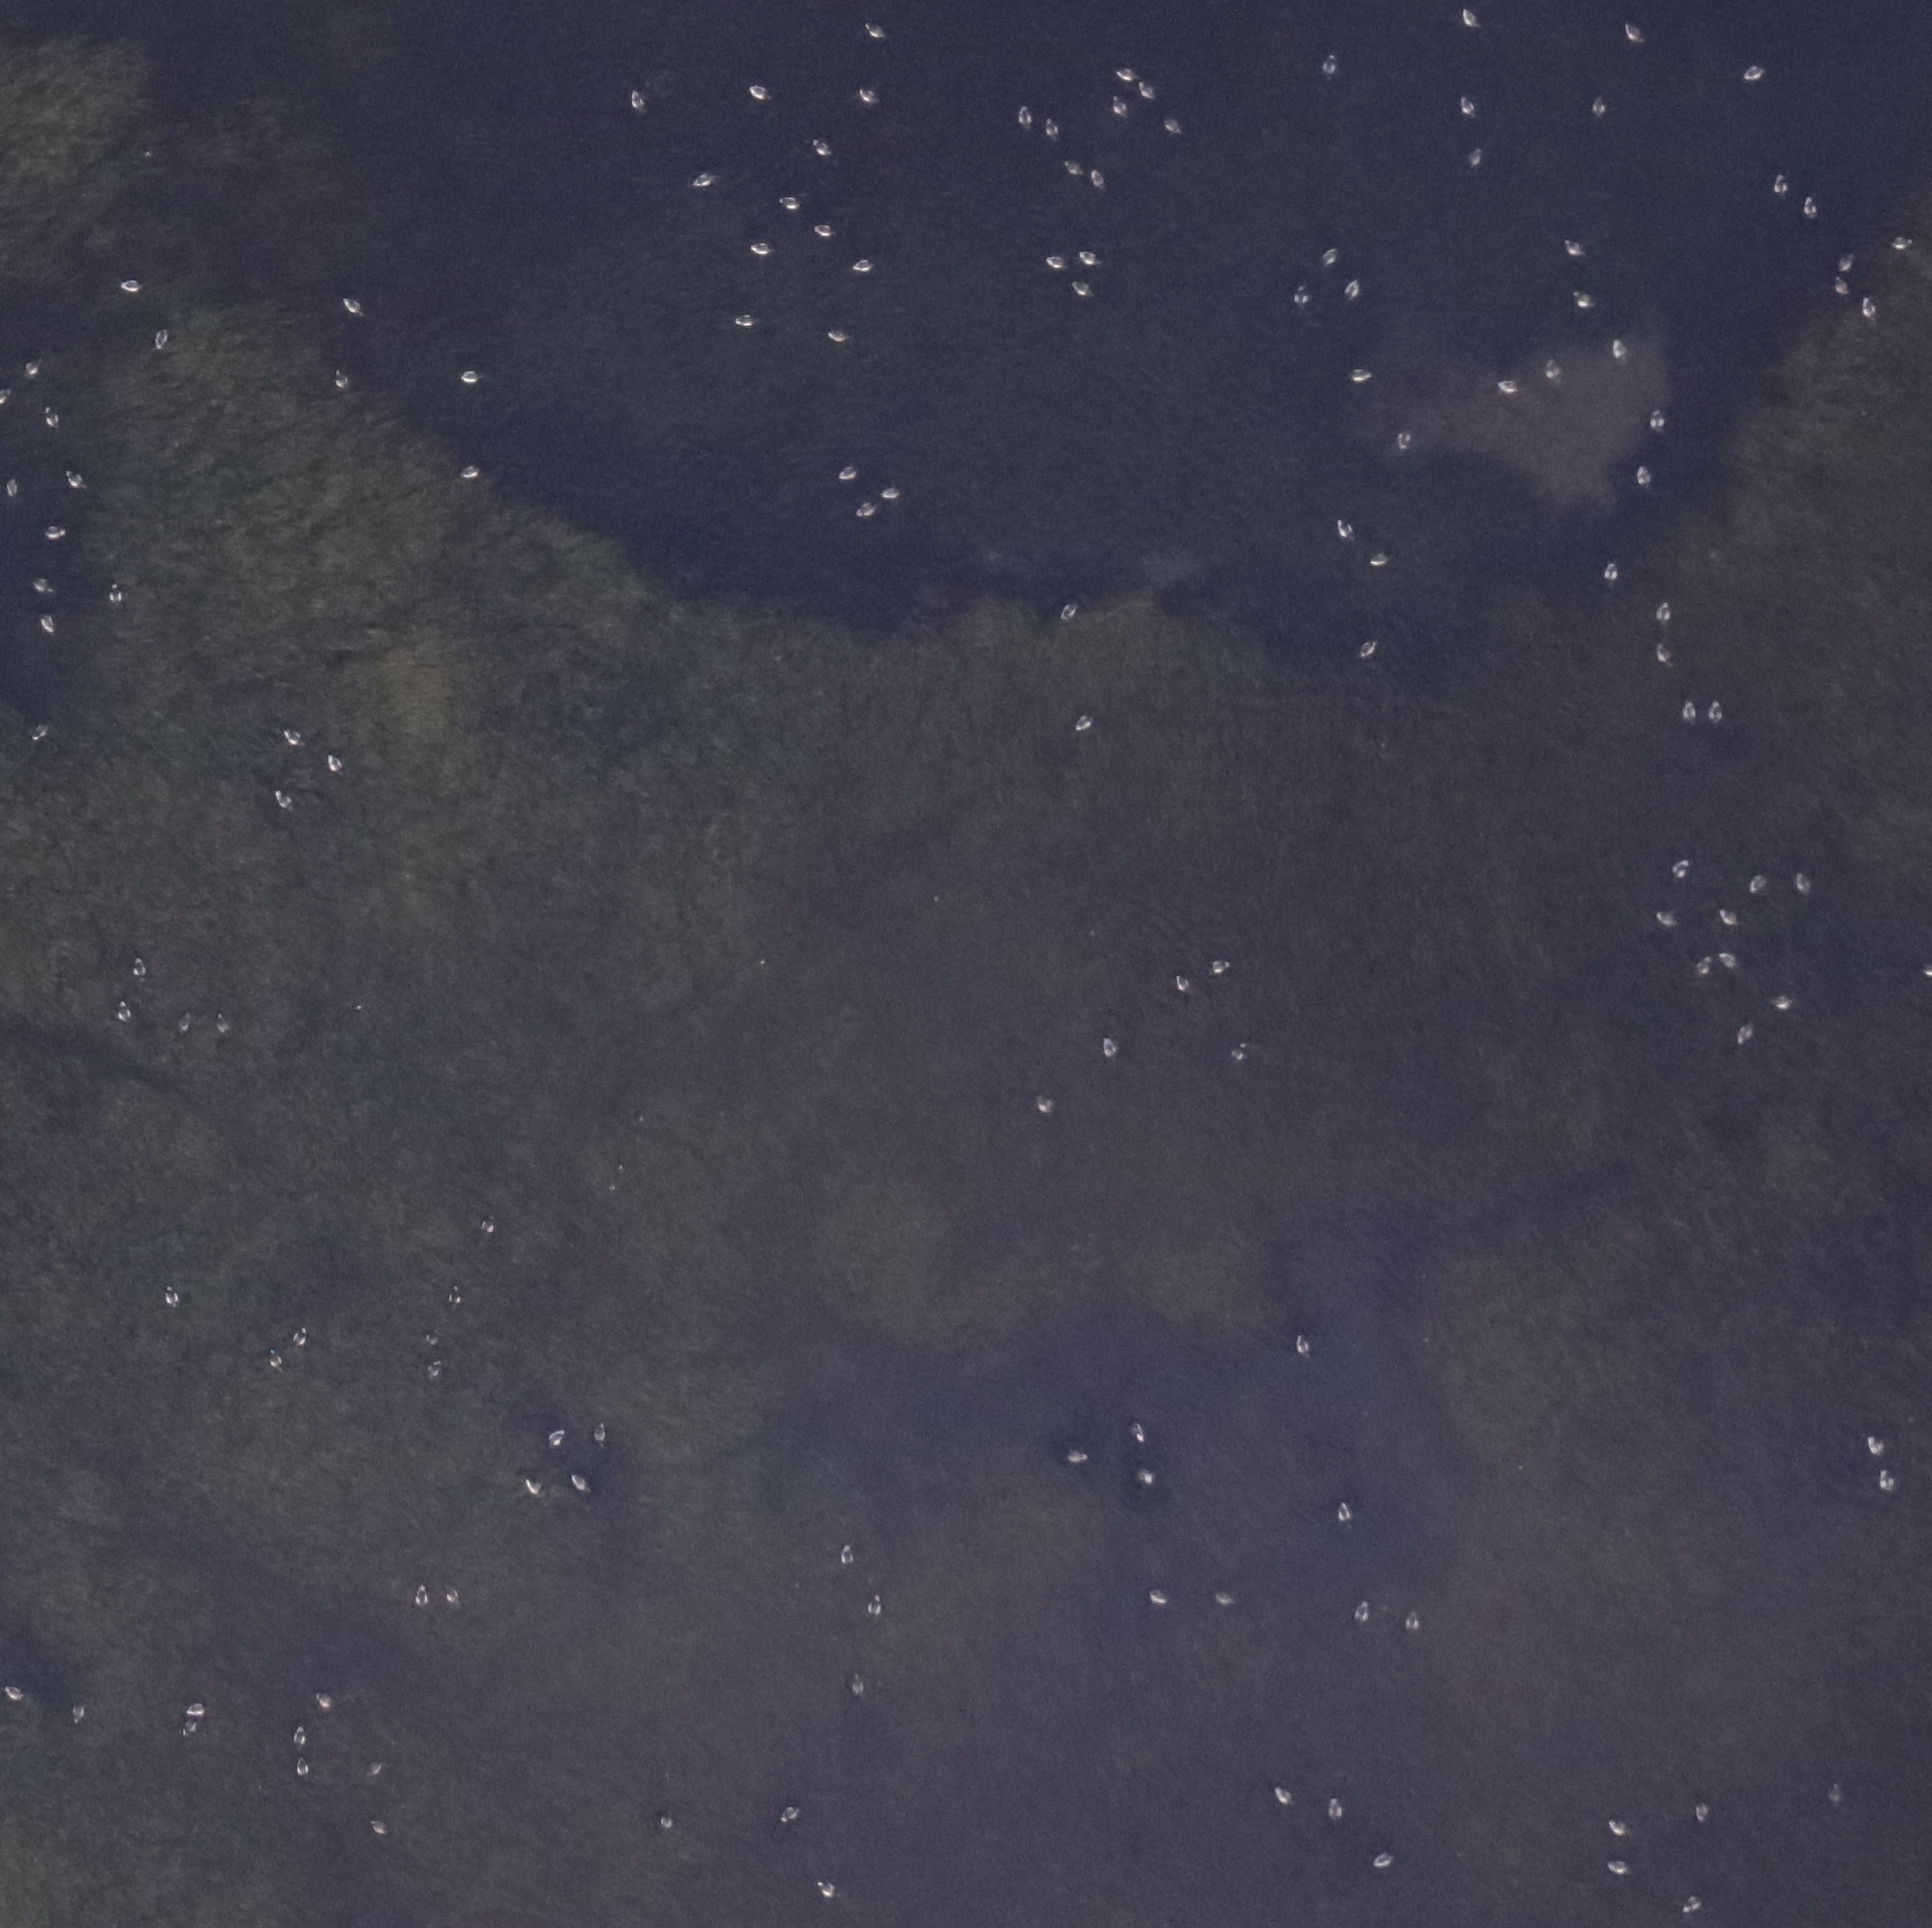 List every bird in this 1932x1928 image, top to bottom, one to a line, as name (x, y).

brant (1472, 15)
brant (873, 29)
brant (1633, 30)
brant (1335, 66)
brant (1130, 70)
brant (1754, 71)
brant (1146, 89)
brant (769, 96)
brant (873, 100)
brant (641, 103)
brant (1125, 104)
brant (1467, 106)
brant (1022, 110)
brant (1600, 111)
brant (1048, 128)
brant (1180, 128)
brant (832, 141)
brant (1479, 158)
brant (1073, 169)
brant (696, 176)
brant (1104, 183)
brant (1782, 185)
brant (799, 194)
brant (1817, 206)
brant (826, 234)
brant (763, 244)
brant (1911, 245)
brant (1329, 246)
brant (1575, 246)
brant (1853, 255)
brant (1056, 257)
brant (1090, 257)
brant (859, 275)
brant (134, 277)
brant (1358, 281)
brant (1080, 283)
brant (1842, 283)
brant (1308, 290)
brant (1586, 294)
brant (1871, 305)
brant (357, 309)
brant (746, 325)
brant (834, 332)
brant (162, 335)
brant (1623, 339)
brant (1557, 360)
brant (34, 368)
brant (1365, 373)
brant (348, 381)
brant (481, 382)
brant (1519, 393)
brant (1667, 411)
brant (53, 419)
brant (1402, 437)
brant (844, 469)
brant (1646, 482)
brant (475, 484)
brant (79, 485)
brant (11, 487)
brant (896, 491)
brant (869, 512)
brant (53, 529)
brant (1344, 536)
brant (1381, 567)
brant (1608, 567)
brant (42, 586)
brant (129, 595)
brant (1073, 608)
brant (1664, 610)
brant (53, 623)
brant (1374, 650)
brant (1661, 651)
brant (1691, 705)
brant (1726, 710)
brant (1084, 713)
brant (37, 736)
brant (289, 738)
brant (337, 765)
brant (281, 810)
brant (1686, 861)
brant (1762, 872)
brant (1804, 886)
brant (1662, 910)
brant (1736, 913)
brant (1731, 958)
brant (1704, 960)
brant (151, 969)
brant (1222, 972)
brant (1187, 985)
brant (1784, 999)
brant (125, 1015)
brant (191, 1021)
brant (1747, 1027)
brant (227, 1028)
brant (1241, 1043)
brant (1111, 1049)
brant (1048, 1101)
brant (493, 1228)
brant (462, 1286)
brant (179, 1300)
brant (431, 1331)
brant (304, 1332)
brant (1306, 1343)
brant (278, 1356)
brant (436, 1373)
brant (599, 1429)
brant (1134, 1430)
brant (549, 1432)
brant (1871, 1445)
brant (1074, 1456)
brant (580, 1479)
brant (1884, 1486)
brant (524, 1488)
brant (1139, 1488)
brant (1340, 1519)
brant (849, 1548)
brant (455, 1592)
brant (1154, 1593)
brant (1220, 1593)
brant (420, 1598)
brant (888, 1604)
brant (1362, 1611)
brant (1411, 1615)
brant (861, 1677)
brant (327, 1695)
brant (15, 1697)
brant (195, 1699)
brant (83, 1709)
brant (299, 1728)
brant (188, 1738)
brant (375, 1766)
brant (305, 1769)
brant (1829, 1794)
brant (1288, 1797)
brant (1329, 1812)
brant (1698, 1813)
brant (796, 1816)
brant (679, 1818)
brant (1630, 1819)
brant (375, 1826)
brant (1372, 1853)
brant (1627, 1872)
brant (836, 1892)
brant (1695, 1905)